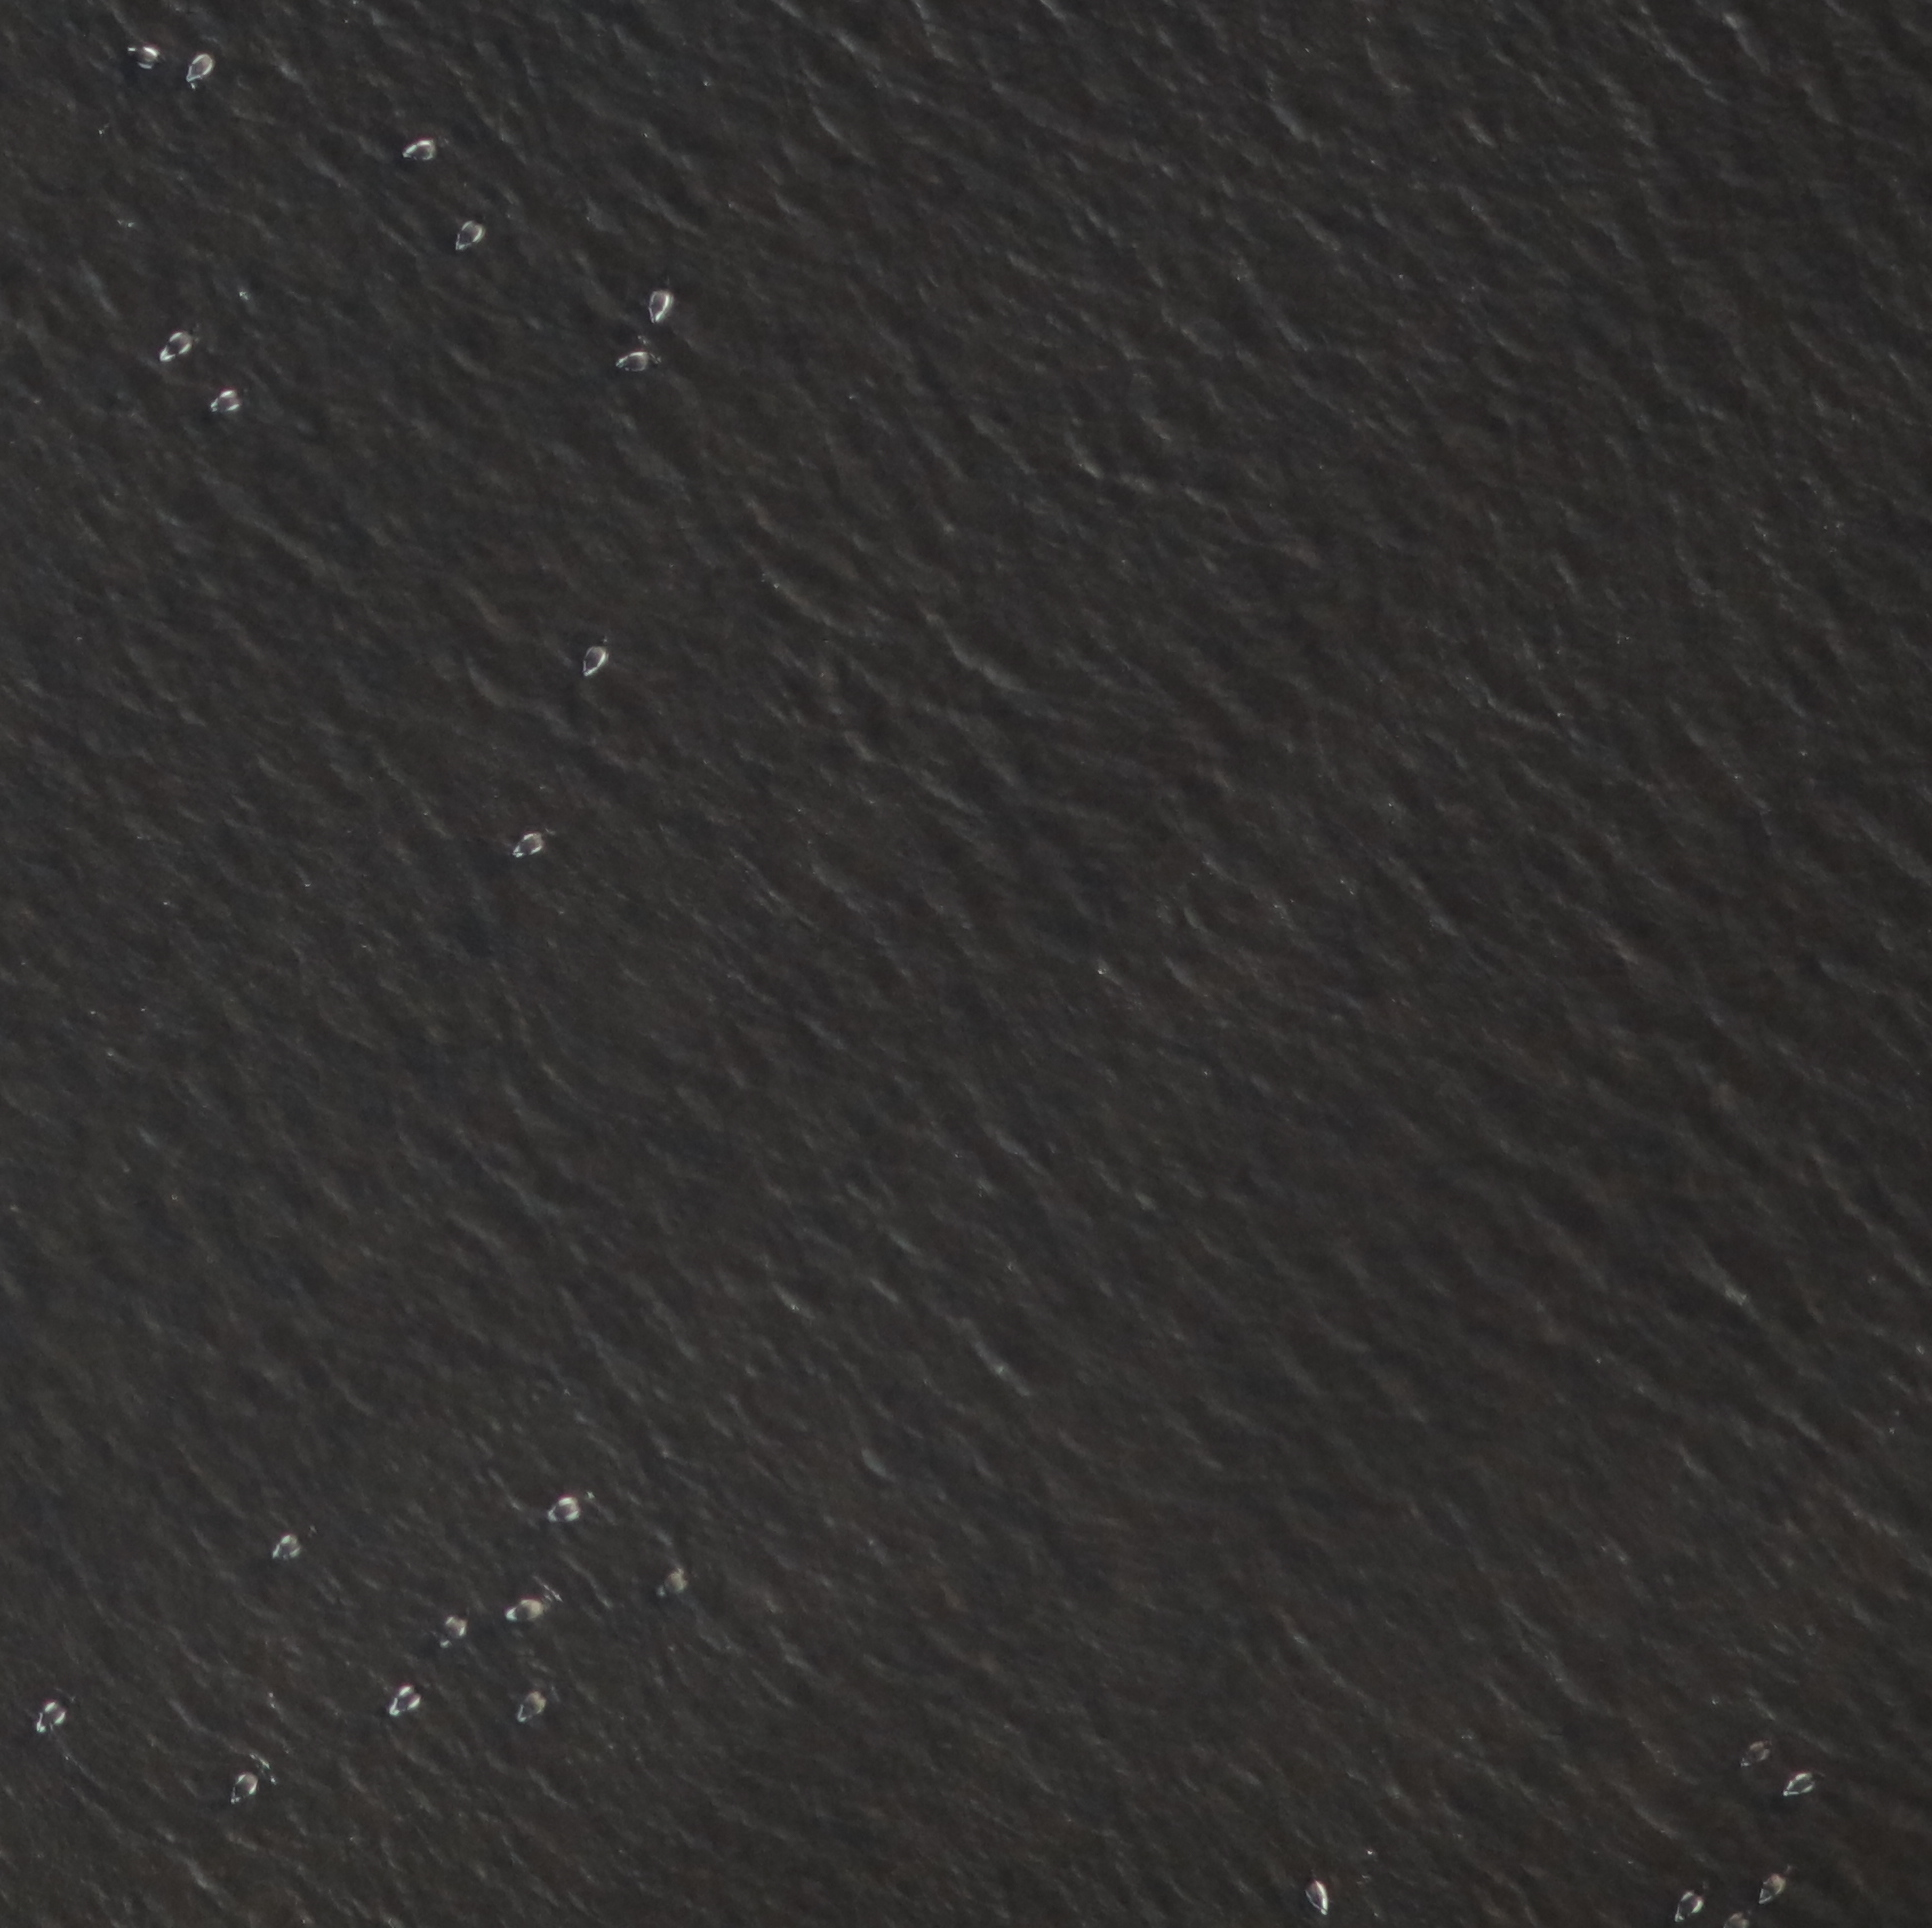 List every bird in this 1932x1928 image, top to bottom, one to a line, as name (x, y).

brant (147, 58)
brant (200, 68)
brant (421, 150)
brant (469, 233)
brant (658, 301)
brant (179, 343)
brant (638, 362)
brant (227, 401)
brant (592, 655)
brant (530, 842)
brant (568, 1512)
brant (286, 1547)
brant (674, 1584)
brant (528, 1606)
brant (454, 1630)
brant (406, 1699)
brant (531, 1706)
brant (54, 1714)
brant (1757, 1751)
brant (249, 1782)
brant (1800, 1784)
brant (1772, 1891)
brant (1315, 1895)
brant (1691, 1903)
brant (1733, 1924)